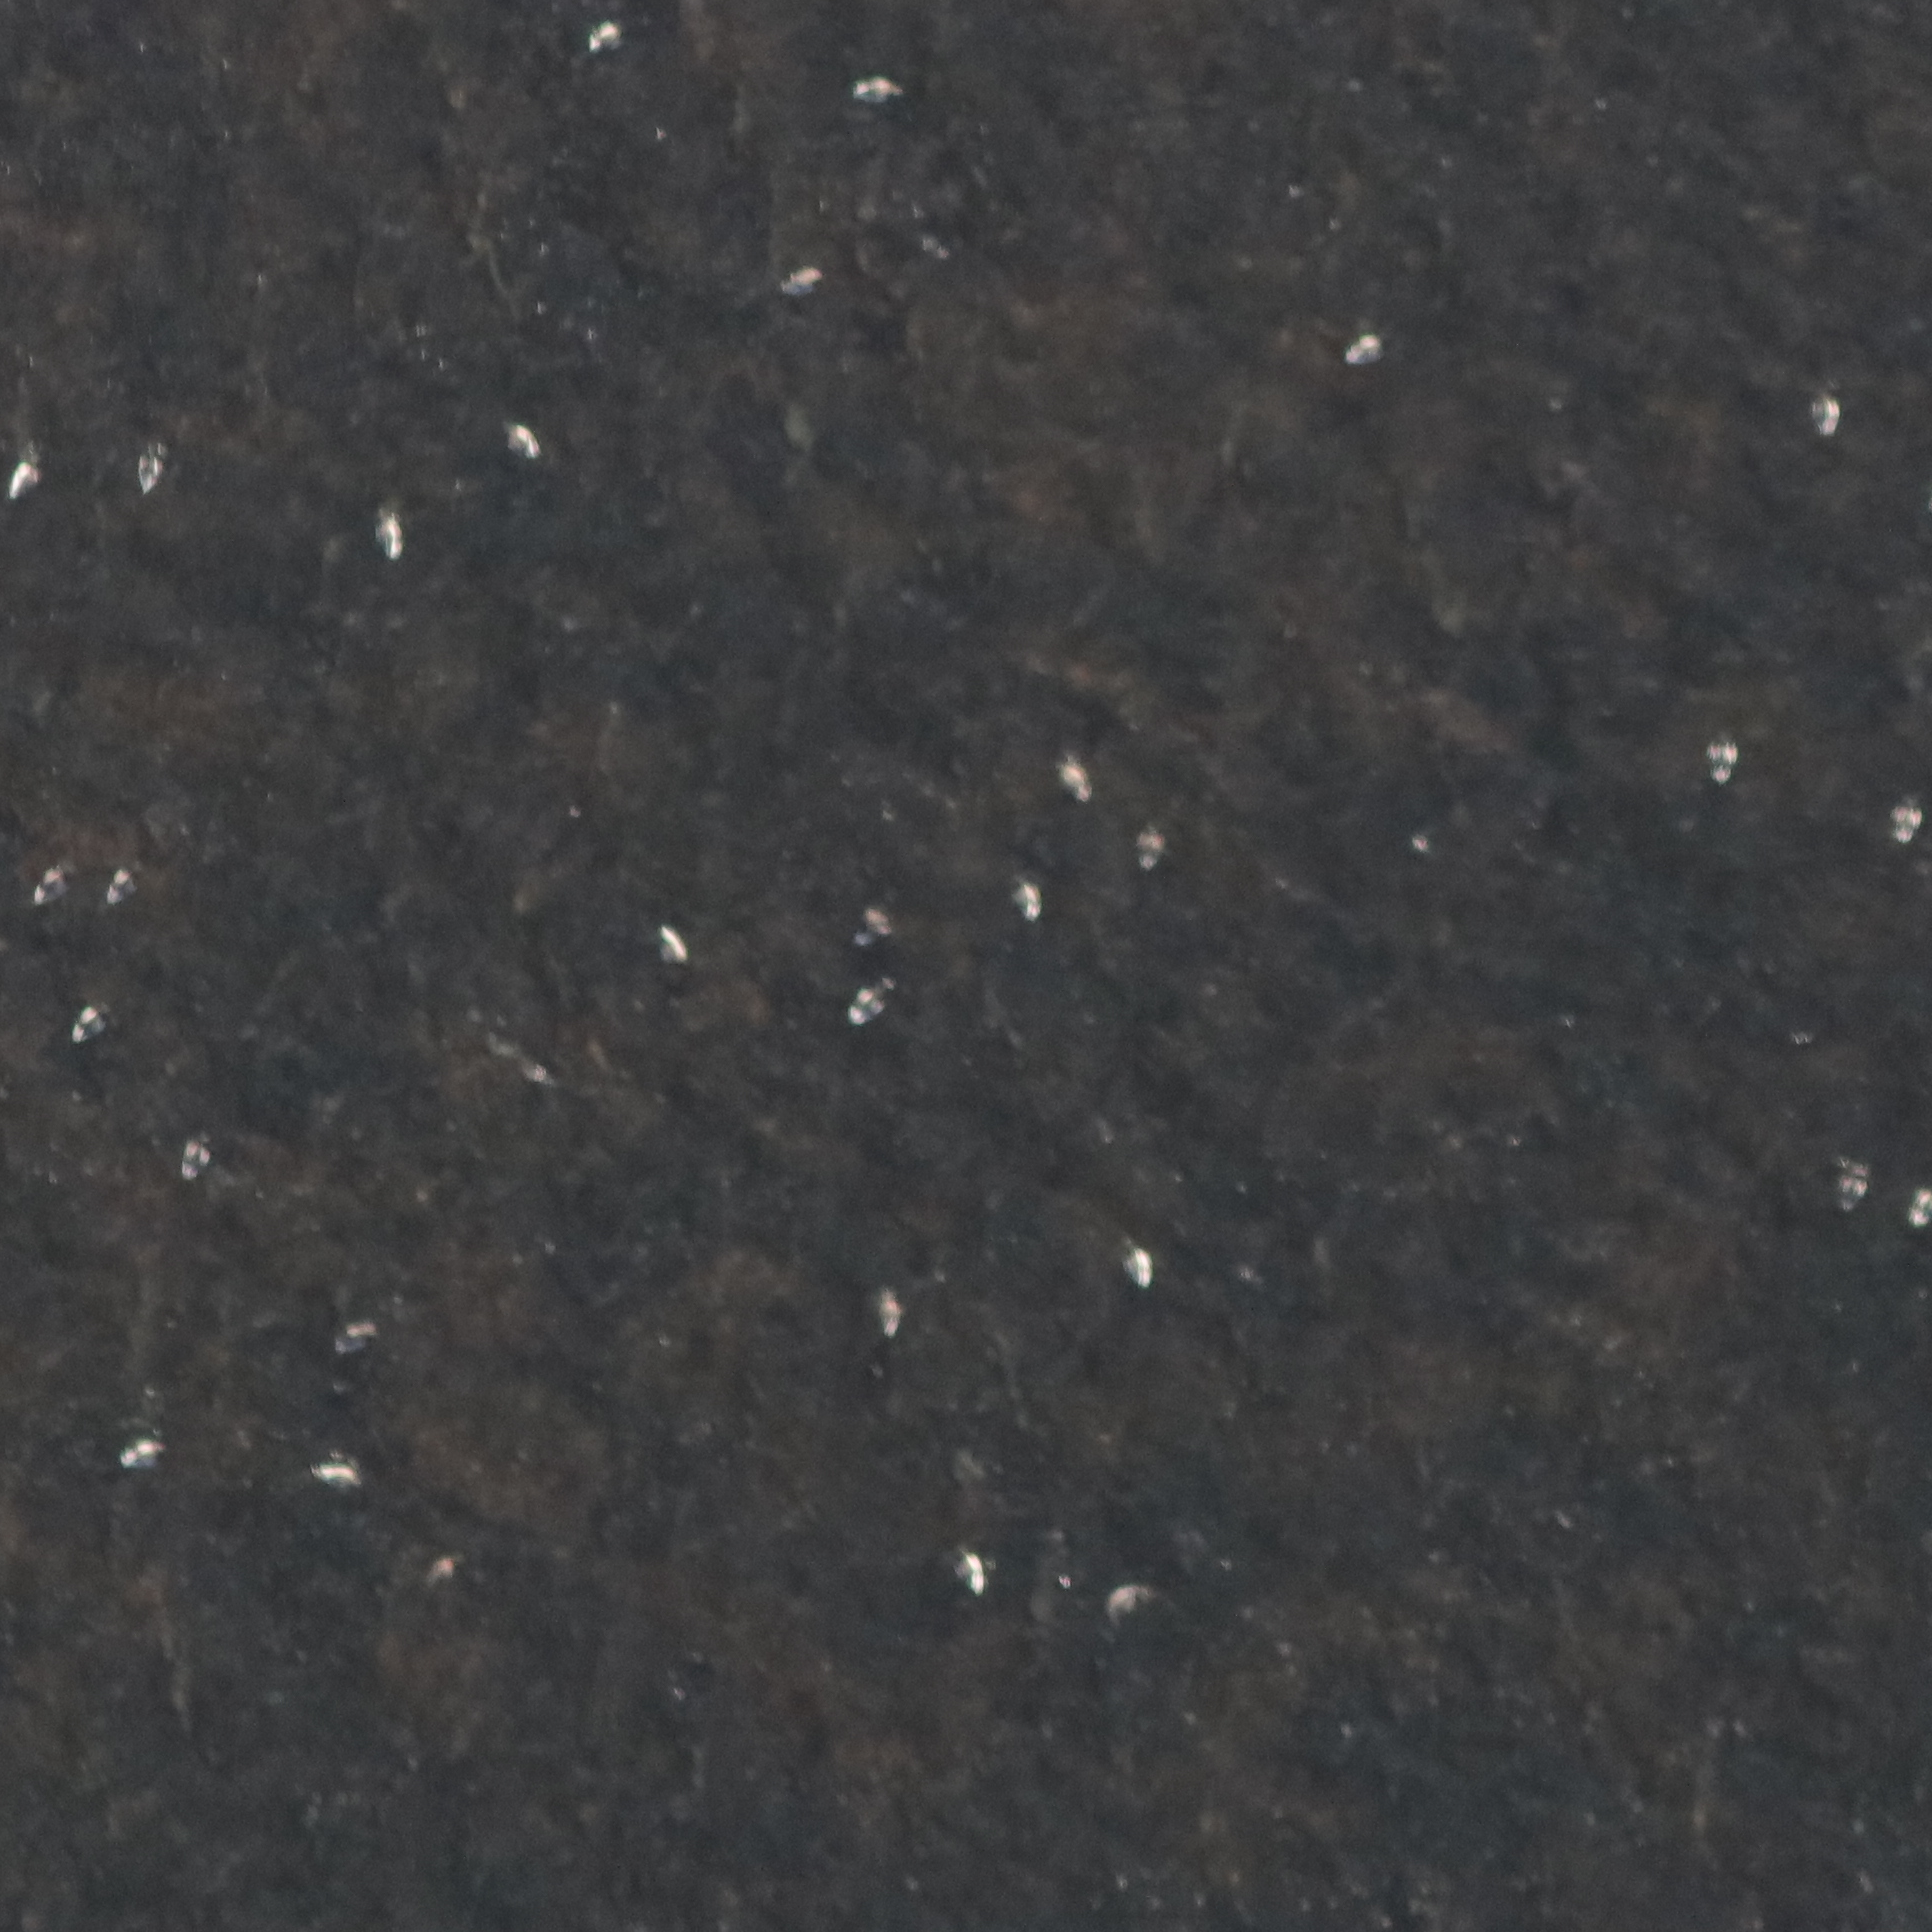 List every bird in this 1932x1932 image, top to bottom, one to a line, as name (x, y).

brant (611, 40)
brant (883, 87)
brant (800, 284)
brant (1369, 352)
brant (1825, 410)
brant (529, 443)
brant (147, 464)
brant (24, 483)
brant (388, 533)
brant (1718, 756)
brant (1073, 775)
brant (1907, 824)
brant (1151, 850)
brant (55, 884)
brant (121, 885)
brant (1022, 900)
brant (871, 929)
brant (676, 944)
brant (868, 1003)
brant (81, 1026)
brant (196, 1162)
brant (1851, 1186)
brant (1927, 1205)
brant (1138, 1267)
brant (892, 1319)
brant (351, 1340)
brant (141, 1454)
brant (343, 1472)
brant (968, 1569)
brant (440, 1572)
brant (1122, 1606)